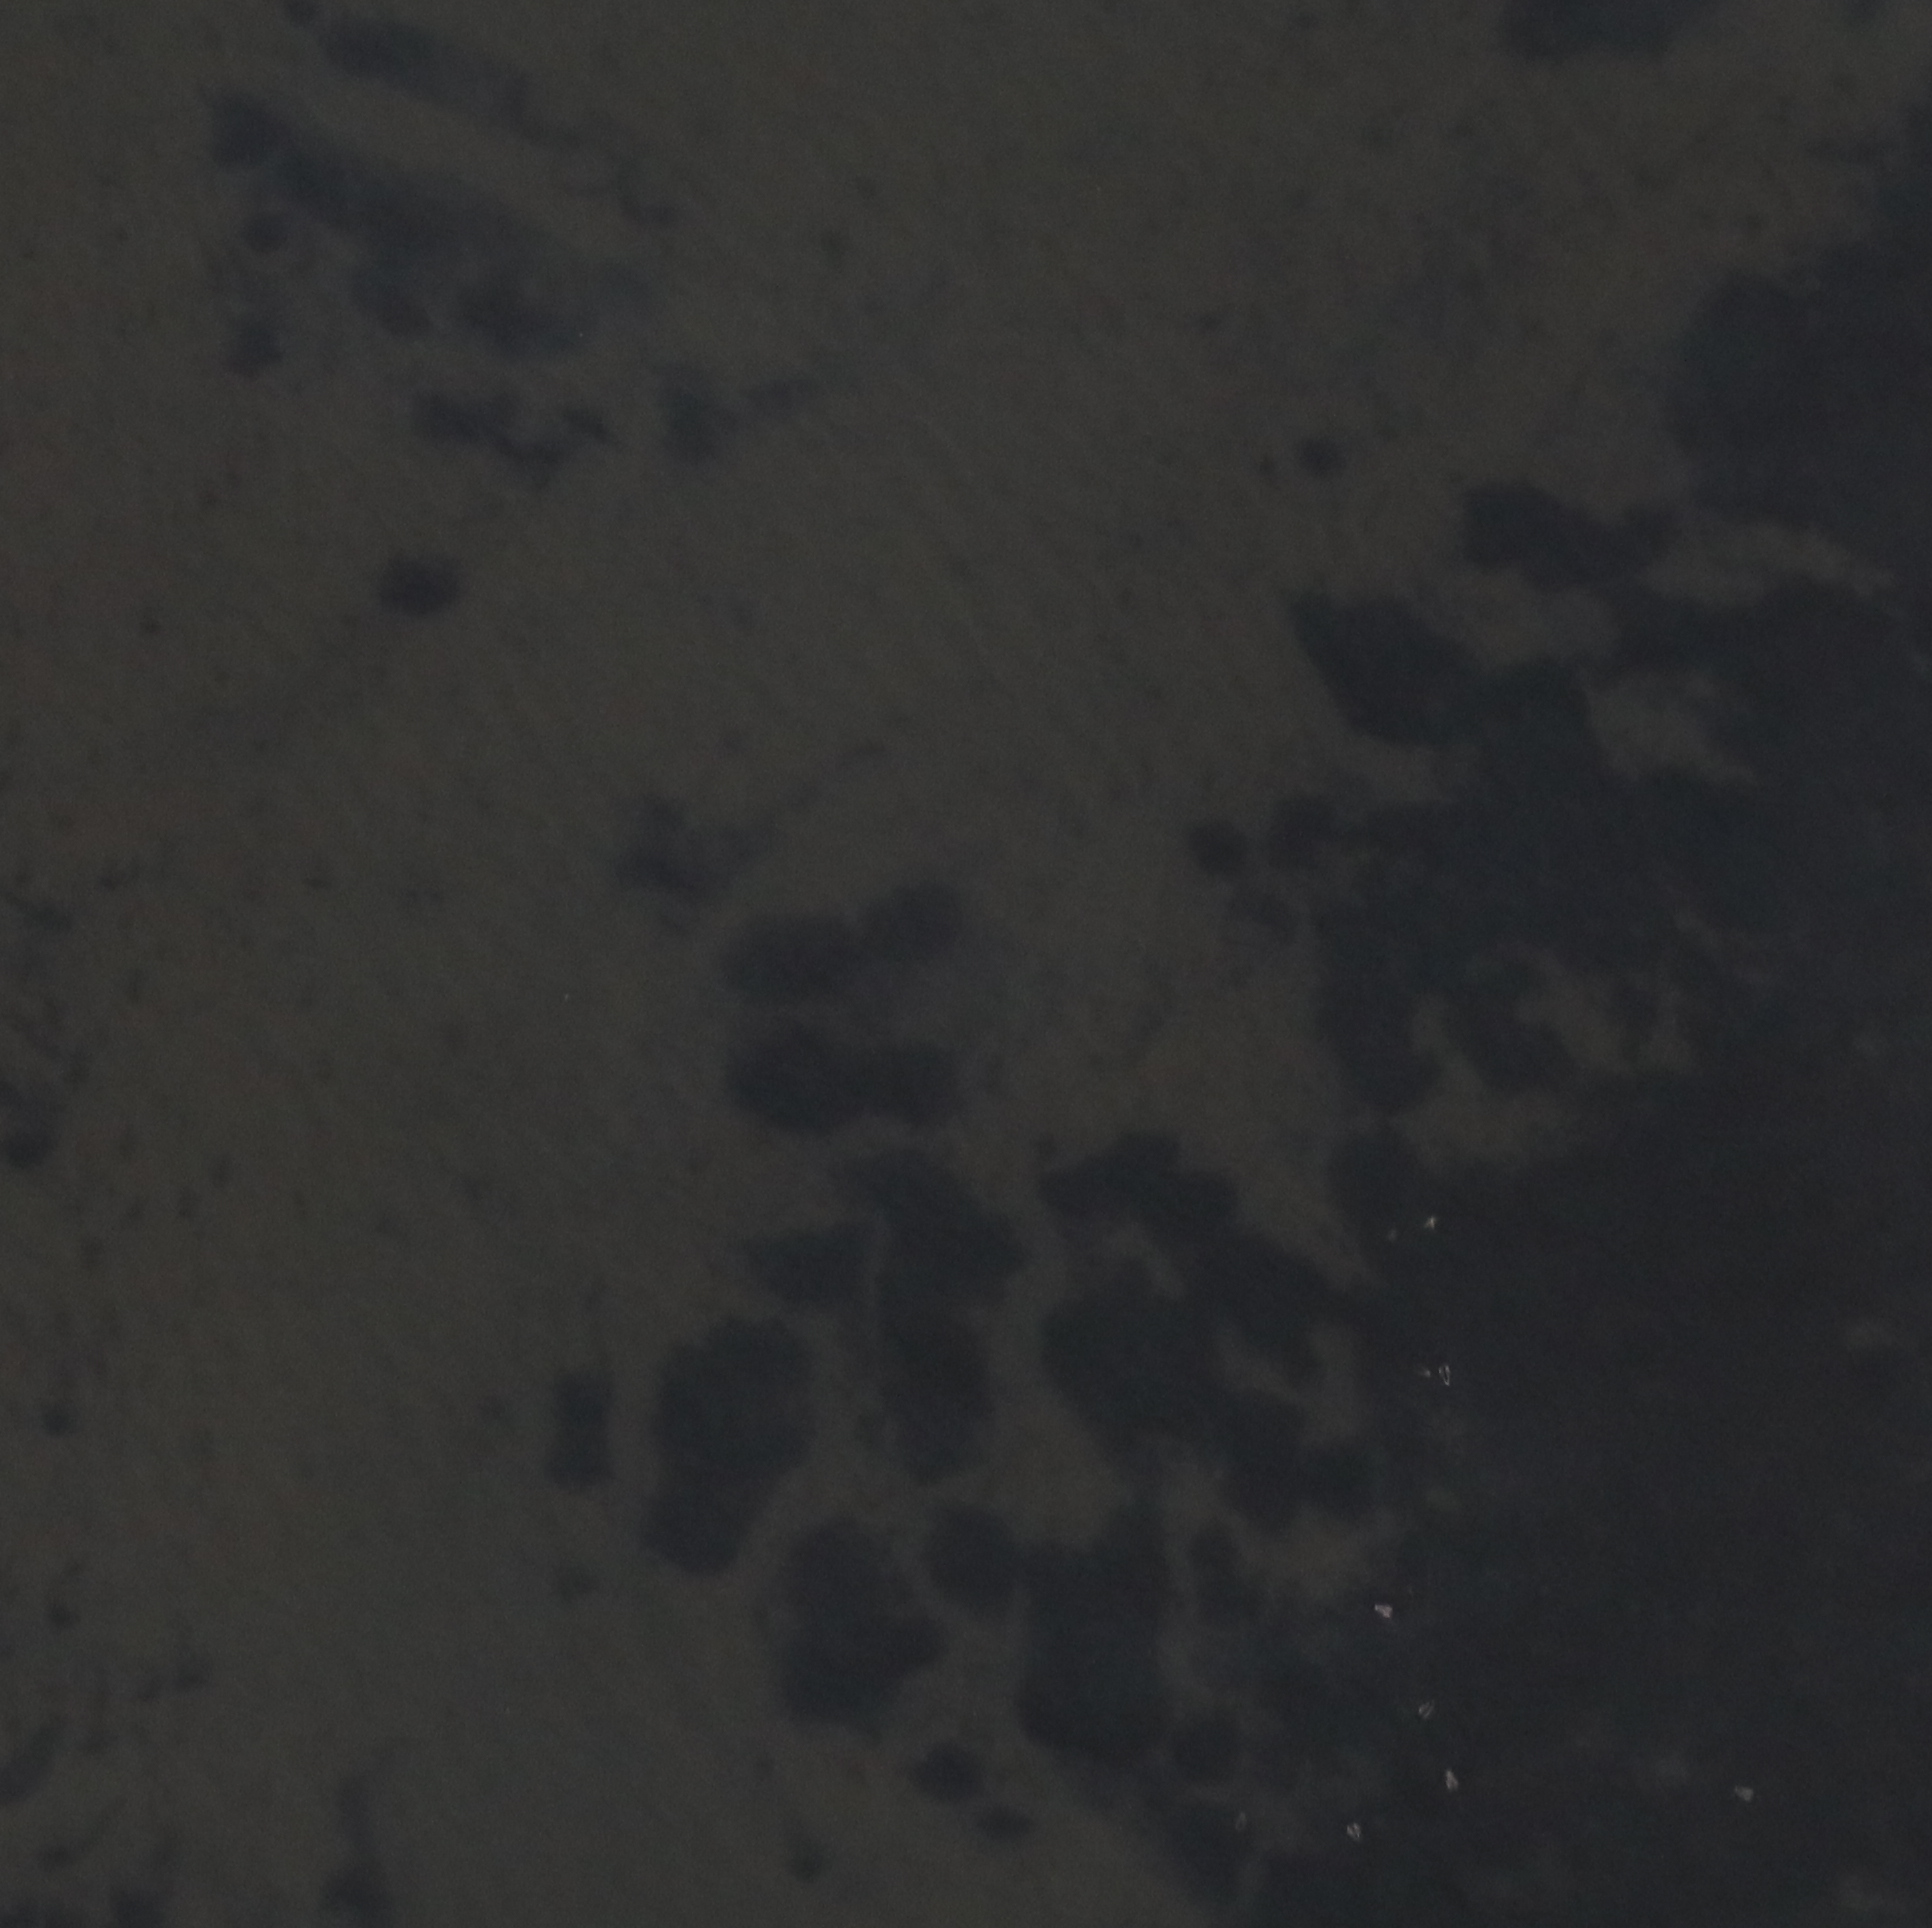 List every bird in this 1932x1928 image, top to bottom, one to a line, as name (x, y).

other bird (1435, 1222)
other bird (1405, 1235)
other bird (1424, 1367)
other bird (1446, 1373)
other bird (1377, 1598)
other bird (1417, 1714)
other bird (1447, 1774)
other bird (1737, 1788)
other bird (1240, 1822)
other bird (1349, 1833)